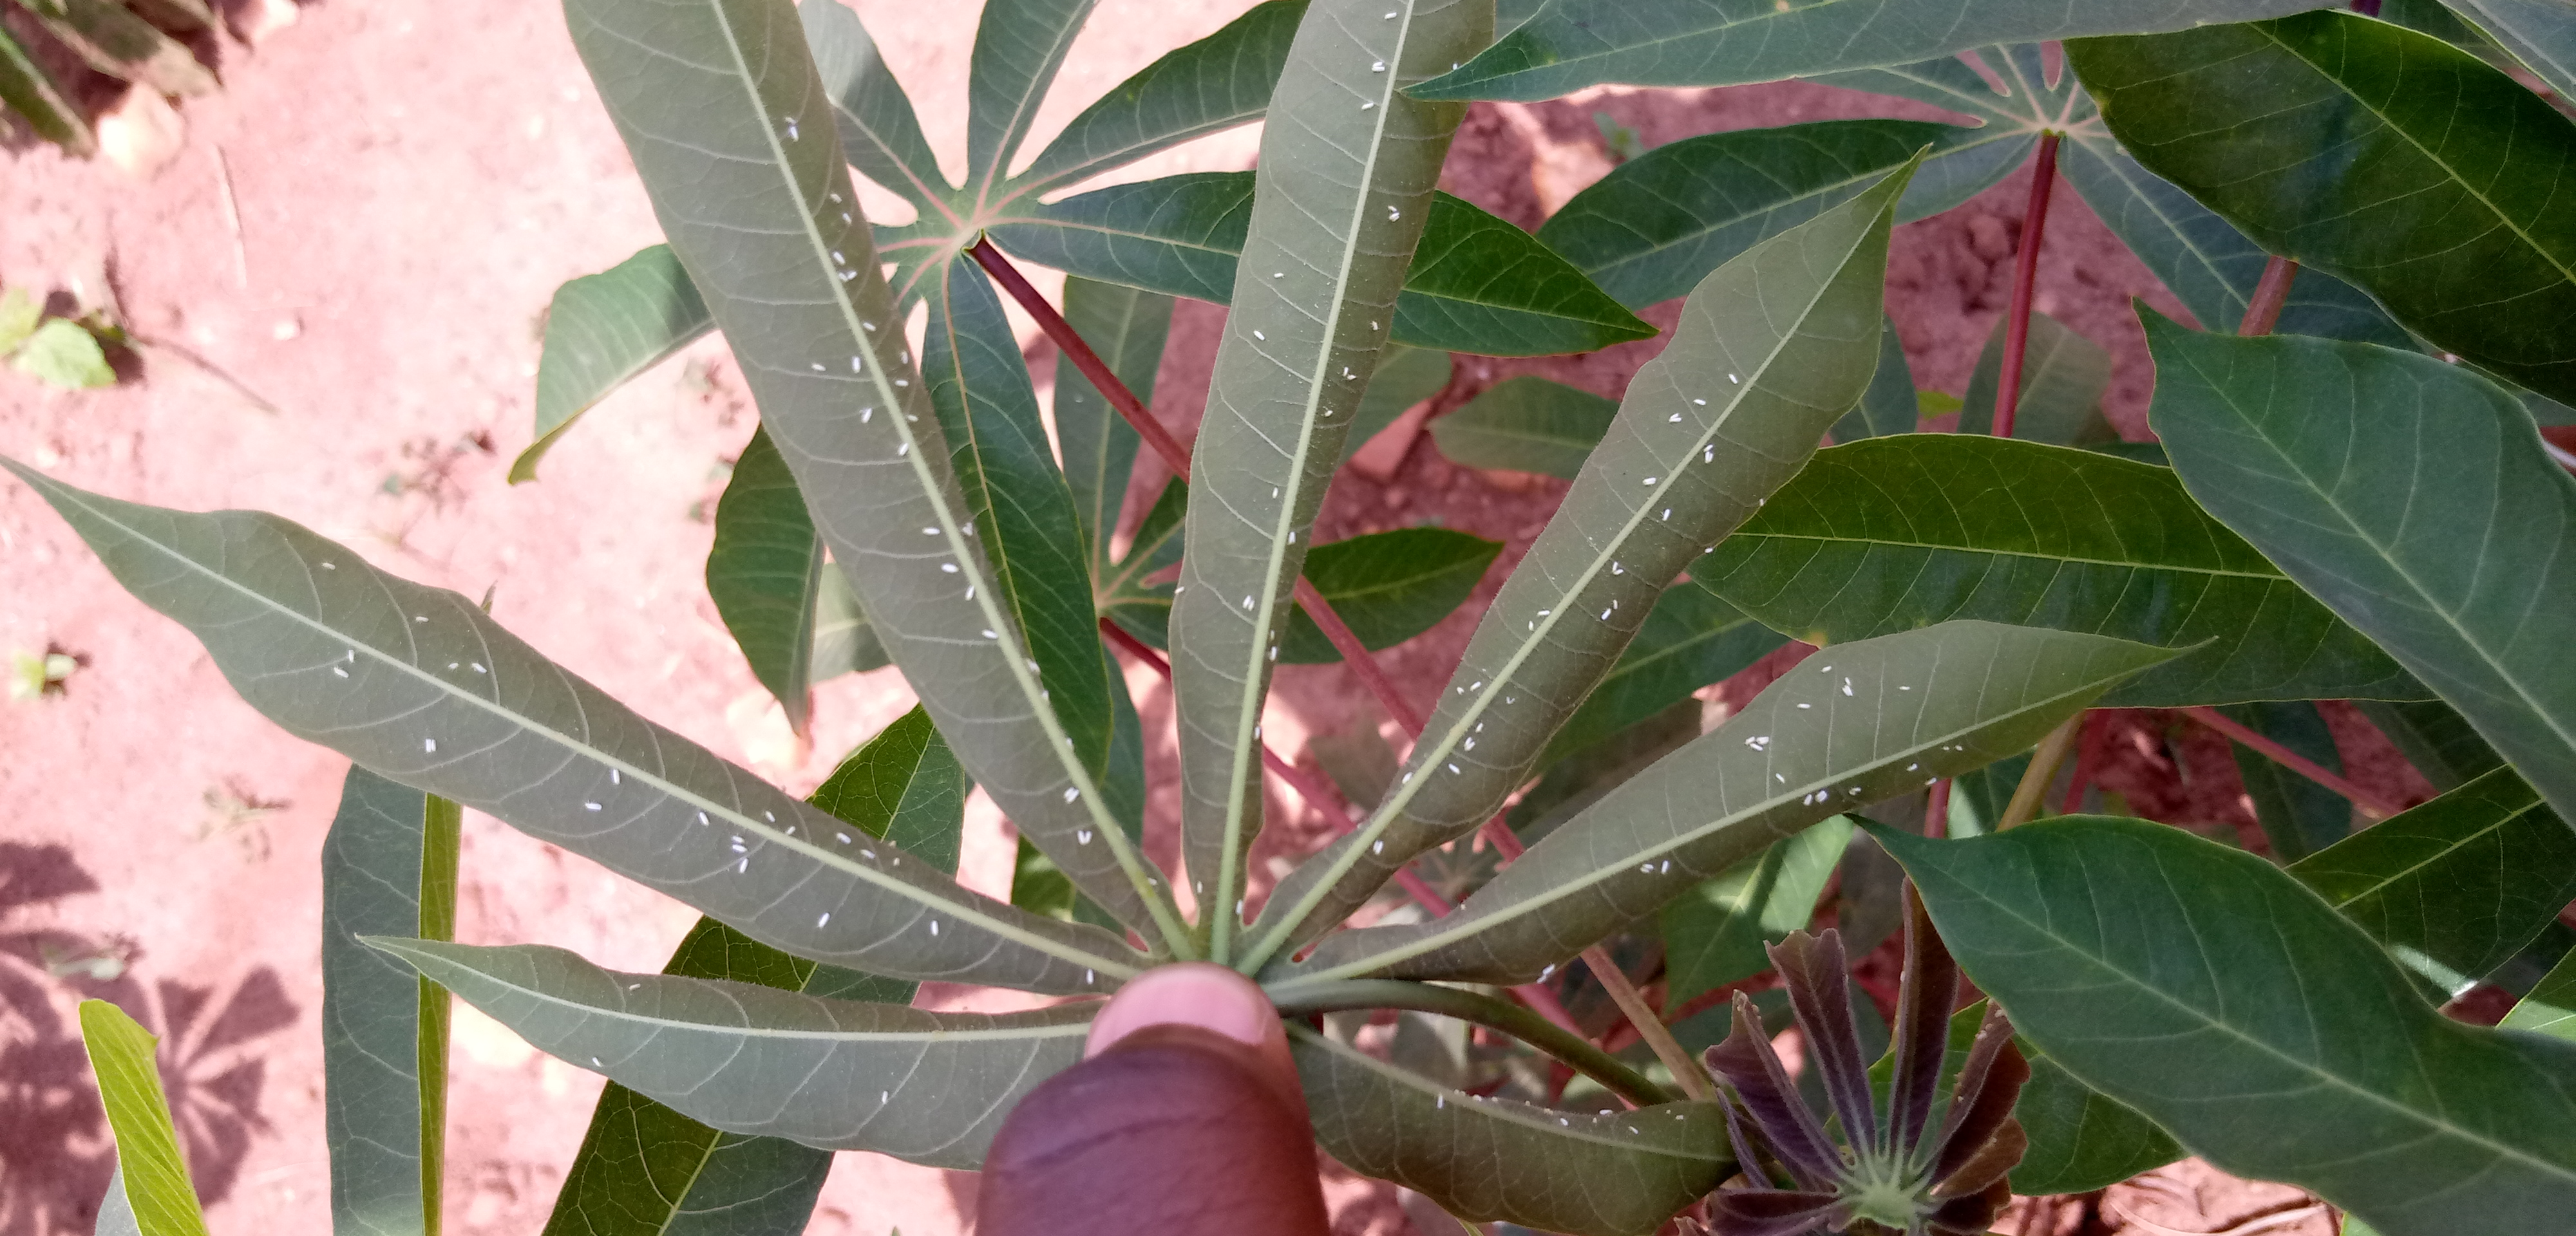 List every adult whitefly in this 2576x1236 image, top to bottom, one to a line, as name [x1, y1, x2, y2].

whitefly [1382, 10, 1399, 21]
whitefly [1370, 61, 1384, 67]
whitefly [1450, 62, 1460, 71]
whitefly [1371, 66, 1387, 73]
whitefly [1358, 100, 1376, 111]
whitefly [783, 113, 802, 126]
whitefly [788, 125, 803, 144]
whitefly [828, 191, 845, 207]
whitefly [1386, 203, 1399, 213]
whitefly [841, 211, 854, 227]
whitefly [1388, 212, 1401, 221]
whitefly [1392, 214, 1401, 224]
whitefly [831, 250, 848, 267]
whitefly [848, 270, 858, 285]
whitefly [837, 271, 848, 284]
whitefly [1271, 272, 1285, 281]
whitefly [1368, 318, 1381, 333]
whitefly [862, 321, 878, 333]
whitefly [1251, 328, 1267, 342]
whitefly [898, 348, 913, 367]
whitefly [850, 353, 864, 375]
whitefly [810, 362, 829, 375]
whitefly [1341, 364, 1350, 377]
whitefly [1727, 371, 1741, 386]
whitefly [1345, 373, 1358, 382]
whitefly [891, 378, 910, 389]
whitefly [1691, 397, 1709, 408]
whitefly [858, 405, 875, 426]
whitefly [1323, 408, 1335, 420]
whitefly [1669, 412, 1680, 419]
whitefly [906, 413, 920, 424]
whitefly [1669, 417, 1682, 424]
whitefly [896, 440, 911, 458]
whitefly [1703, 444, 1714, 454]
whitefly [1703, 451, 1710, 465]
whitefly [1709, 452, 1714, 464]
whitefly [1641, 475, 1658, 487]
whitefly [1270, 484, 1282, 501]
whitefly [1757, 496, 1766, 508]
whitefly [1660, 507, 1672, 524]
whitefly [920, 524, 943, 538]
whitefly [962, 525, 974, 539]
whitefly [1285, 531, 1299, 547]
whitefly [1702, 547, 1716, 556]
whitefly [1610, 559, 1620, 573]
whitefly [320, 560, 337, 573]
whitefly [937, 561, 961, 576]
whitefly [1613, 568, 1625, 577]
whitefly [961, 582, 978, 604]
whitefly [1172, 586, 1187, 595]
whitefly [1241, 594, 1252, 610]
whitefly [1611, 597, 1619, 612]
whitefly [1247, 599, 1256, 614]
whitefly [1599, 606, 1613, 623]
whitefly [1535, 608, 1552, 619]
whitefly [413, 612, 430, 626]
whitefly [1526, 619, 1537, 633]
whitefly [979, 626, 1000, 642]
whitefly [1269, 628, 1276, 643]
whitefly [1268, 644, 1278, 664]
whitefly [347, 647, 357, 665]
whitefly [446, 660, 460, 671]
whitefly [471, 660, 489, 676]
whitefly [1819, 662, 1835, 675]
whitefly [332, 666, 351, 680]
whitefly [1842, 675, 1852, 686]
whitefly [1469, 680, 1484, 693]
whitefly [1896, 682, 1913, 693]
whitefly [1844, 684, 1855, 698]
whitefly [1455, 686, 1466, 697]
whitefly [1841, 686, 1849, 697]
whitefly [1503, 693, 1517, 706]
whitefly [1794, 702, 1812, 711]
whitefly [1474, 721, 1484, 735]
whitefly [1251, 724, 1262, 743]
whitefly [424, 736, 431, 754]
whitefly [1743, 736, 1756, 746]
whitefly [1464, 736, 1473, 747]
whitefly [1754, 736, 1770, 741]
whitefly [431, 737, 439, 753]
whitefly [1756, 740, 1770, 746]
whitefly [1464, 740, 1476, 753]
whitefly [1941, 742, 1952, 753]
whitefly [1747, 743, 1763, 753]
whitefly [1953, 744, 1964, 753]
whitefly [1904, 760, 1920, 772]
whitefly [1446, 761, 1461, 776]
whitefly [611, 768, 624, 786]
whitefly [1399, 771, 1416, 786]
whitefly [1774, 771, 1788, 784]
whitefly [1922, 776, 1941, 787]
whitefly [1063, 786, 1075, 799]
whitefly [1850, 786, 1864, 793]
whitefly [1066, 788, 1080, 805]
whitefly [1815, 790, 1826, 800]
whitefly [1847, 790, 1857, 798]
whitefly [1818, 792, 1828, 803]
whitefly [1802, 793, 1814, 807]
whitefly [582, 800, 604, 814]
whitefly [697, 809, 711, 828]
whitefly [762, 809, 779, 825]
whitefly [784, 825, 799, 838]
whitefly [1076, 829, 1084, 847]
whitefly [1084, 830, 1094, 845]
whitefly [834, 831, 853, 846]
whitefly [731, 833, 747, 845]
whitefly [887, 839, 898, 849]
whitefly [1372, 839, 1379, 852]
whitefly [1374, 840, 1384, 857]
whitefly [730, 841, 748, 854]
whitefly [858, 848, 877, 861]
whitefly [893, 854, 902, 868]
whitefly [737, 855, 750, 876]
whitefly [1659, 859, 1669, 877]
whitefly [1641, 863, 1655, 871]
whitefly [1639, 866, 1650, 876]
whitefly [1147, 875, 1159, 889]
whitefly [1195, 877, 1208, 895]
whitefly [1233, 894, 1245, 919]
whitefly [815, 910, 834, 931]
whitefly [929, 916, 943, 939]
whitefly [1542, 962, 1556, 975]
whitefly [1084, 966, 1098, 987]
whitefly [1536, 974, 1547, 986]
whitefly [627, 980, 643, 994]
whitefly [591, 1055, 605, 1069]
whitefly [880, 1087, 892, 1107]
whitefly [1434, 1089, 1446, 1111]
whitefly [1471, 1092, 1482, 1102]
whitefly [1597, 1107, 1613, 1117]
whitefly [1674, 1112, 1686, 1122]
whitefly [1558, 1116, 1570, 1127]
whitefly [1626, 1124, 1640, 1136]